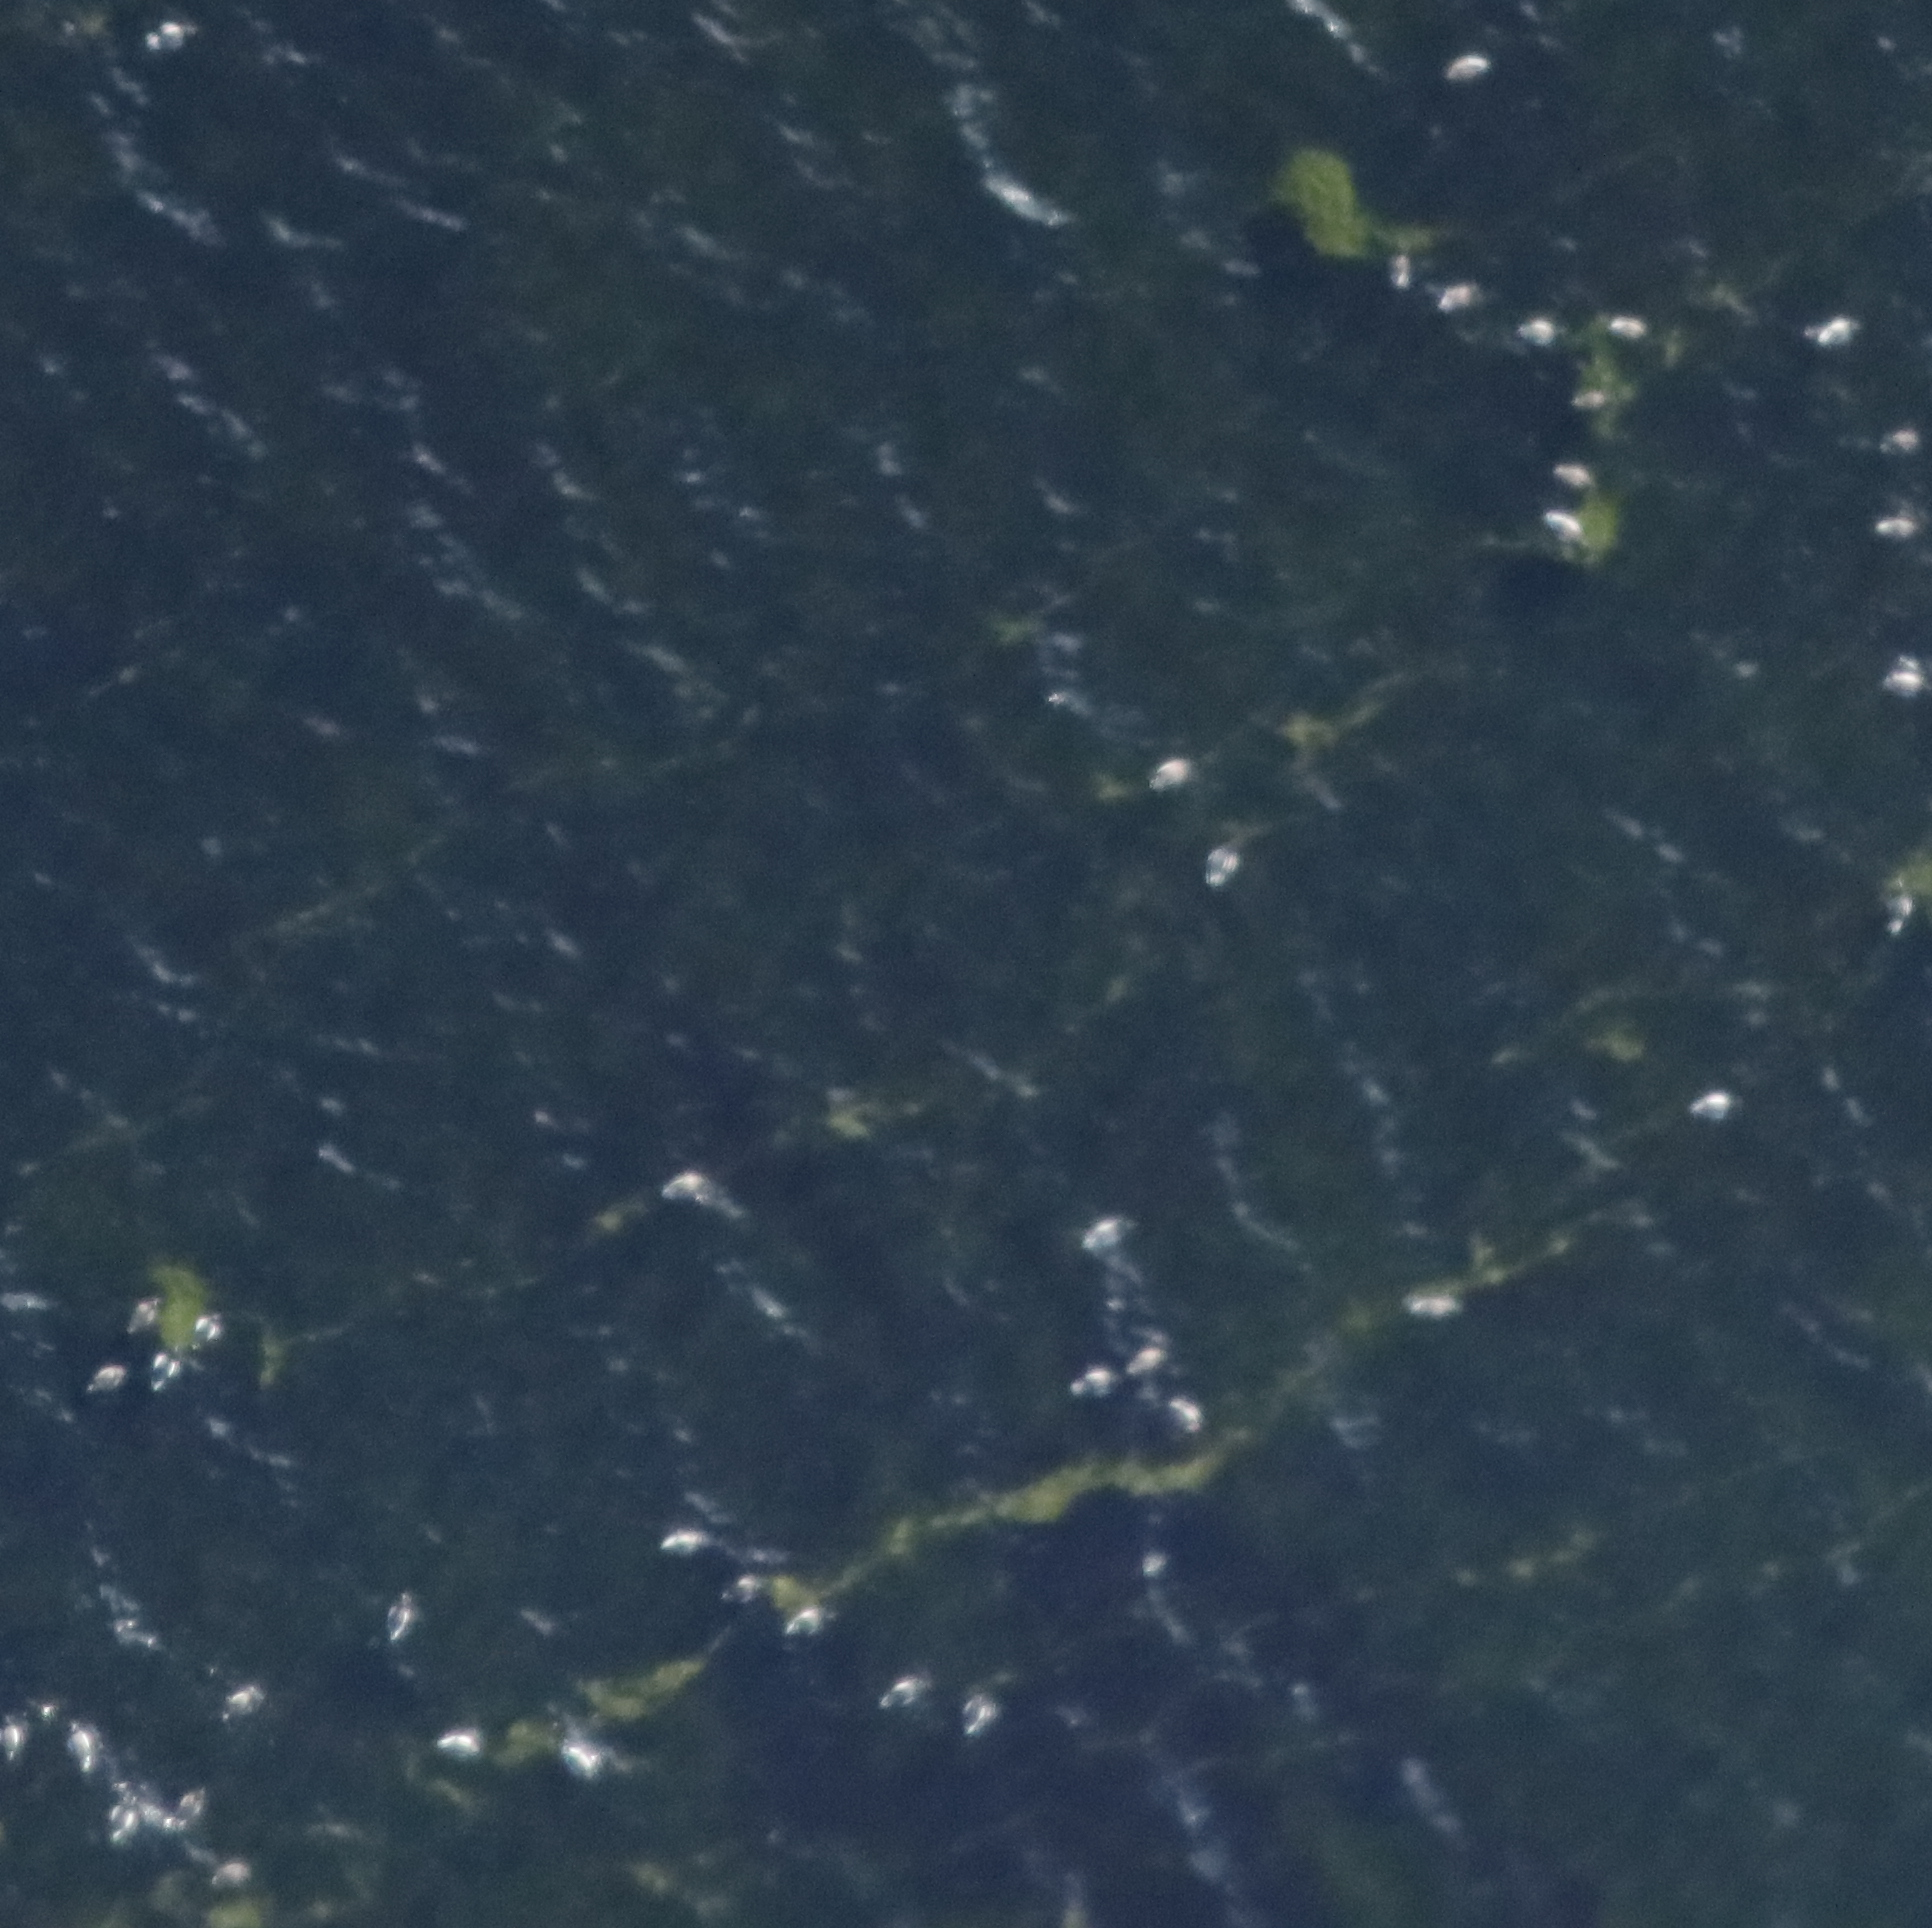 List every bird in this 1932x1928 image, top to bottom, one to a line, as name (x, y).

brant (165, 38)
brant (1465, 69)
brant (1396, 270)
brant (1456, 300)
brant (1628, 331)
brant (1837, 332)
brant (1538, 335)
brant (1589, 399)
brant (1574, 481)
brant (1894, 524)
brant (1571, 531)
brant (1901, 681)
brant (1167, 772)
brant (1223, 864)
brant (1899, 912)
brant (1718, 1106)
brant (687, 1187)
brant (1107, 1234)
brant (1432, 1307)
brant (141, 1316)
brant (207, 1330)
brant (1142, 1364)
brant (165, 1367)
brant (109, 1380)
brant (1095, 1386)
brant (1190, 1417)
brant (684, 1547)
brant (740, 1593)
brant (399, 1618)
brant (806, 1627)
brant (904, 1694)
brant (241, 1705)
brant (973, 1716)
brant (14, 1738)
brant (458, 1744)
brant (78, 1750)
brant (583, 1763)
brant (188, 1808)
brant (119, 1813)
brant (227, 1874)